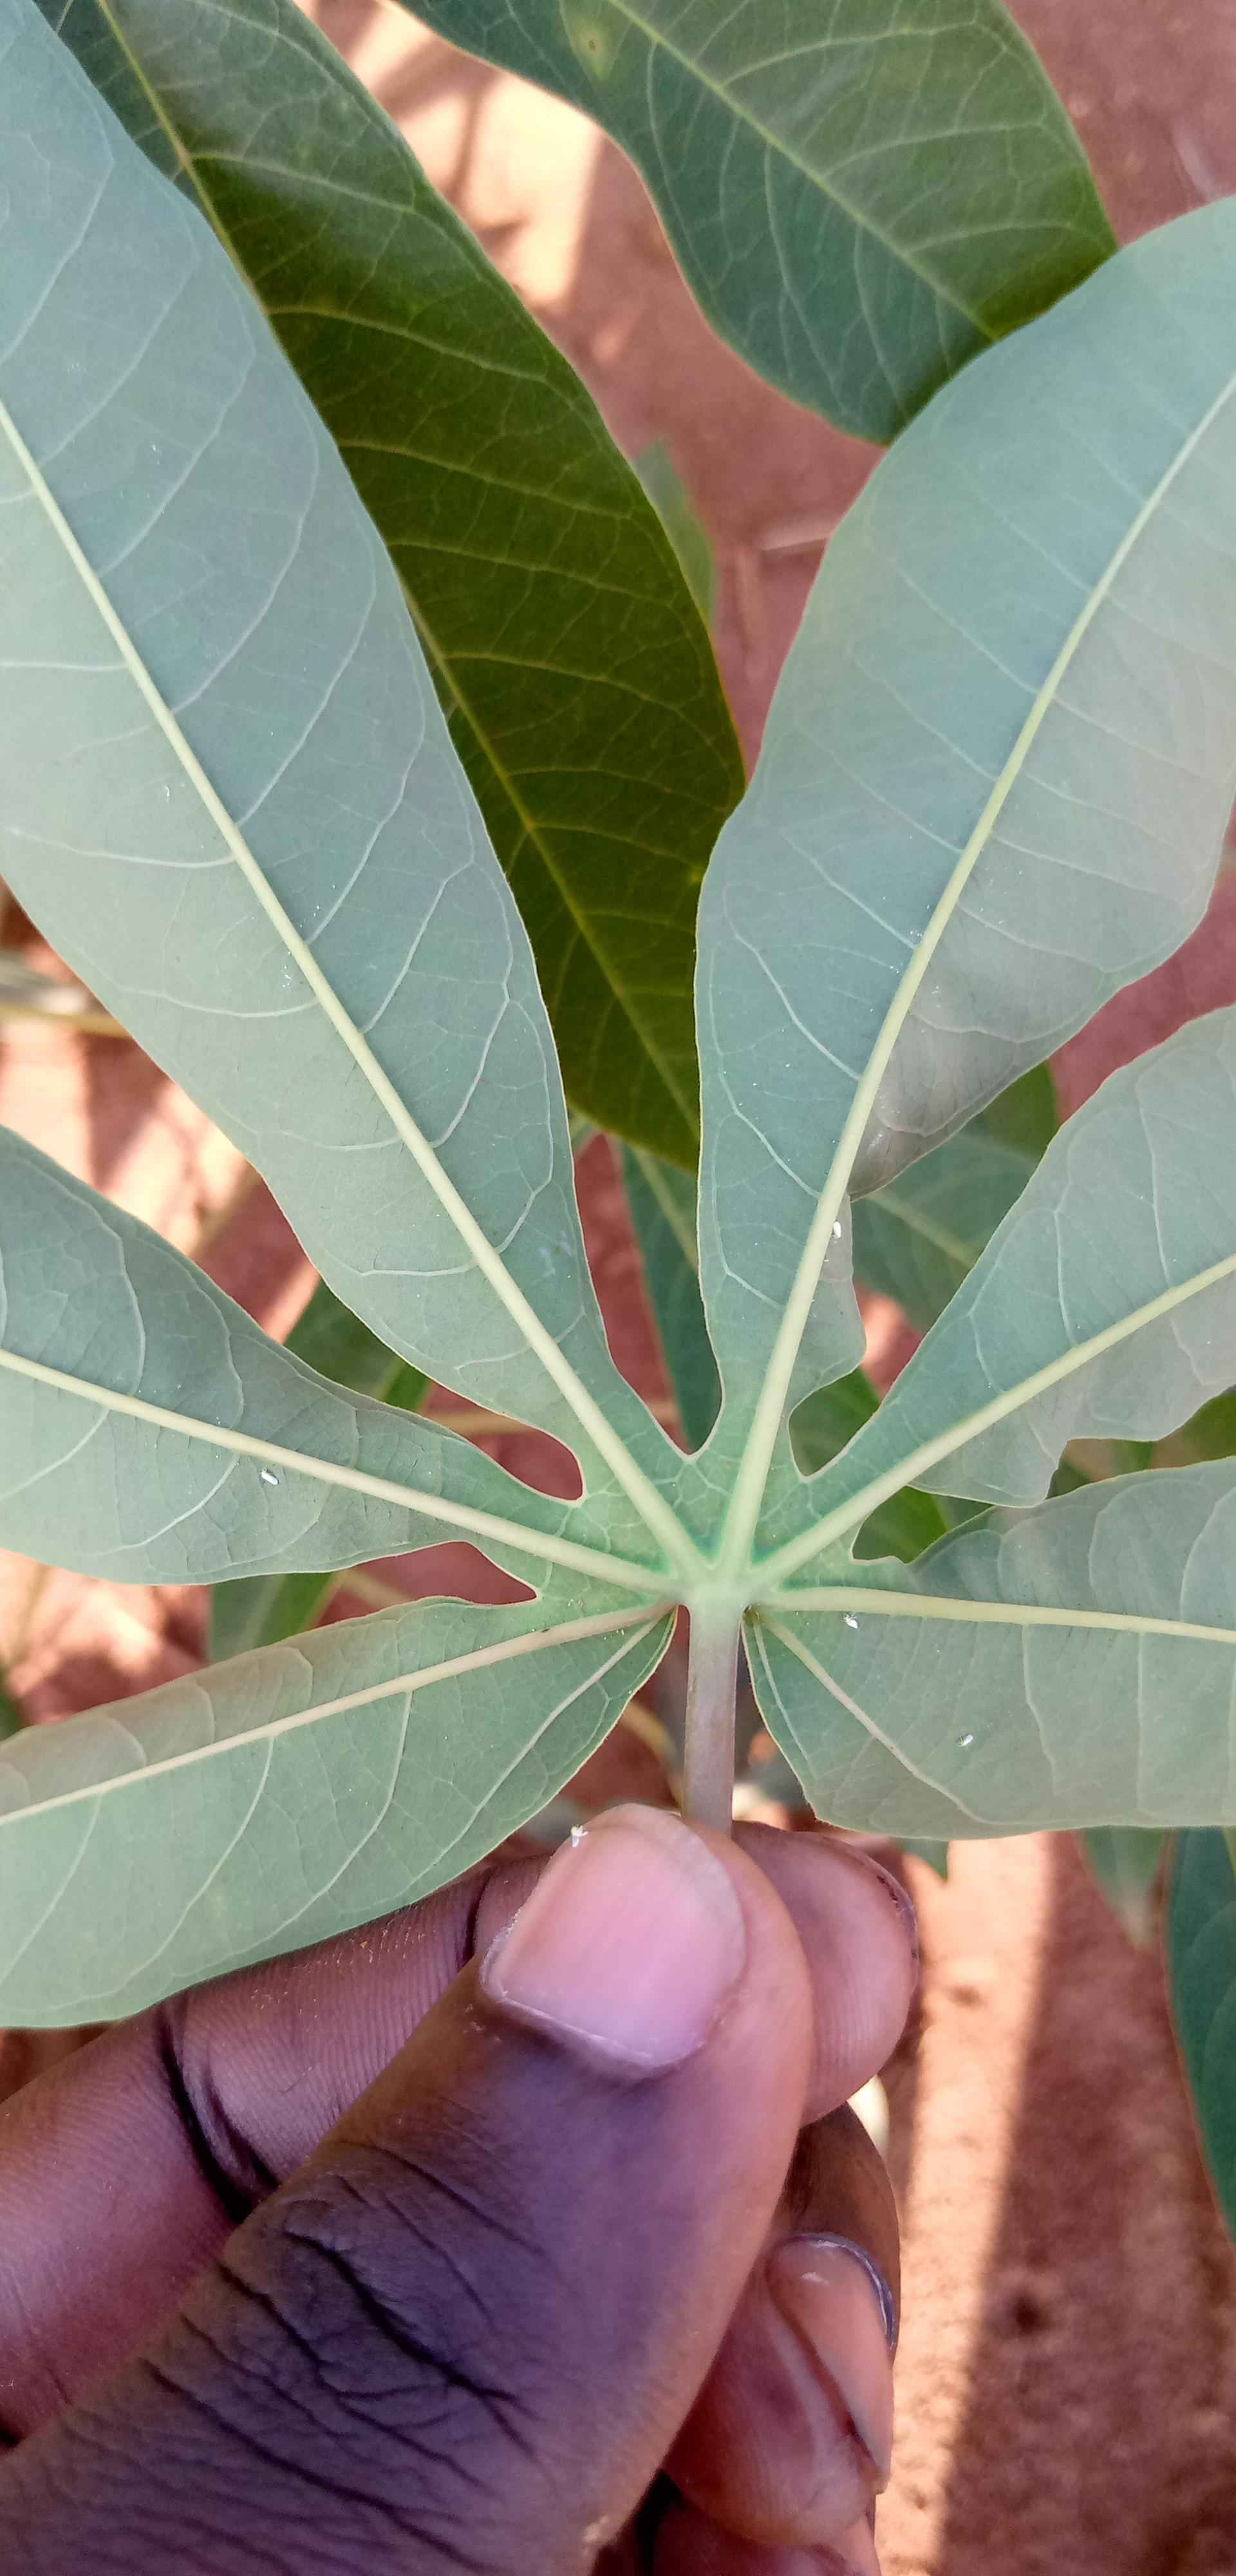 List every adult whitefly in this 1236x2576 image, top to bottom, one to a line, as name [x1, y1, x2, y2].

whitefly [830, 1217, 846, 1242]
whitefly [257, 1468, 281, 1488]
whitefly [841, 1613, 859, 1632]
whitefly [956, 1732, 979, 1754]